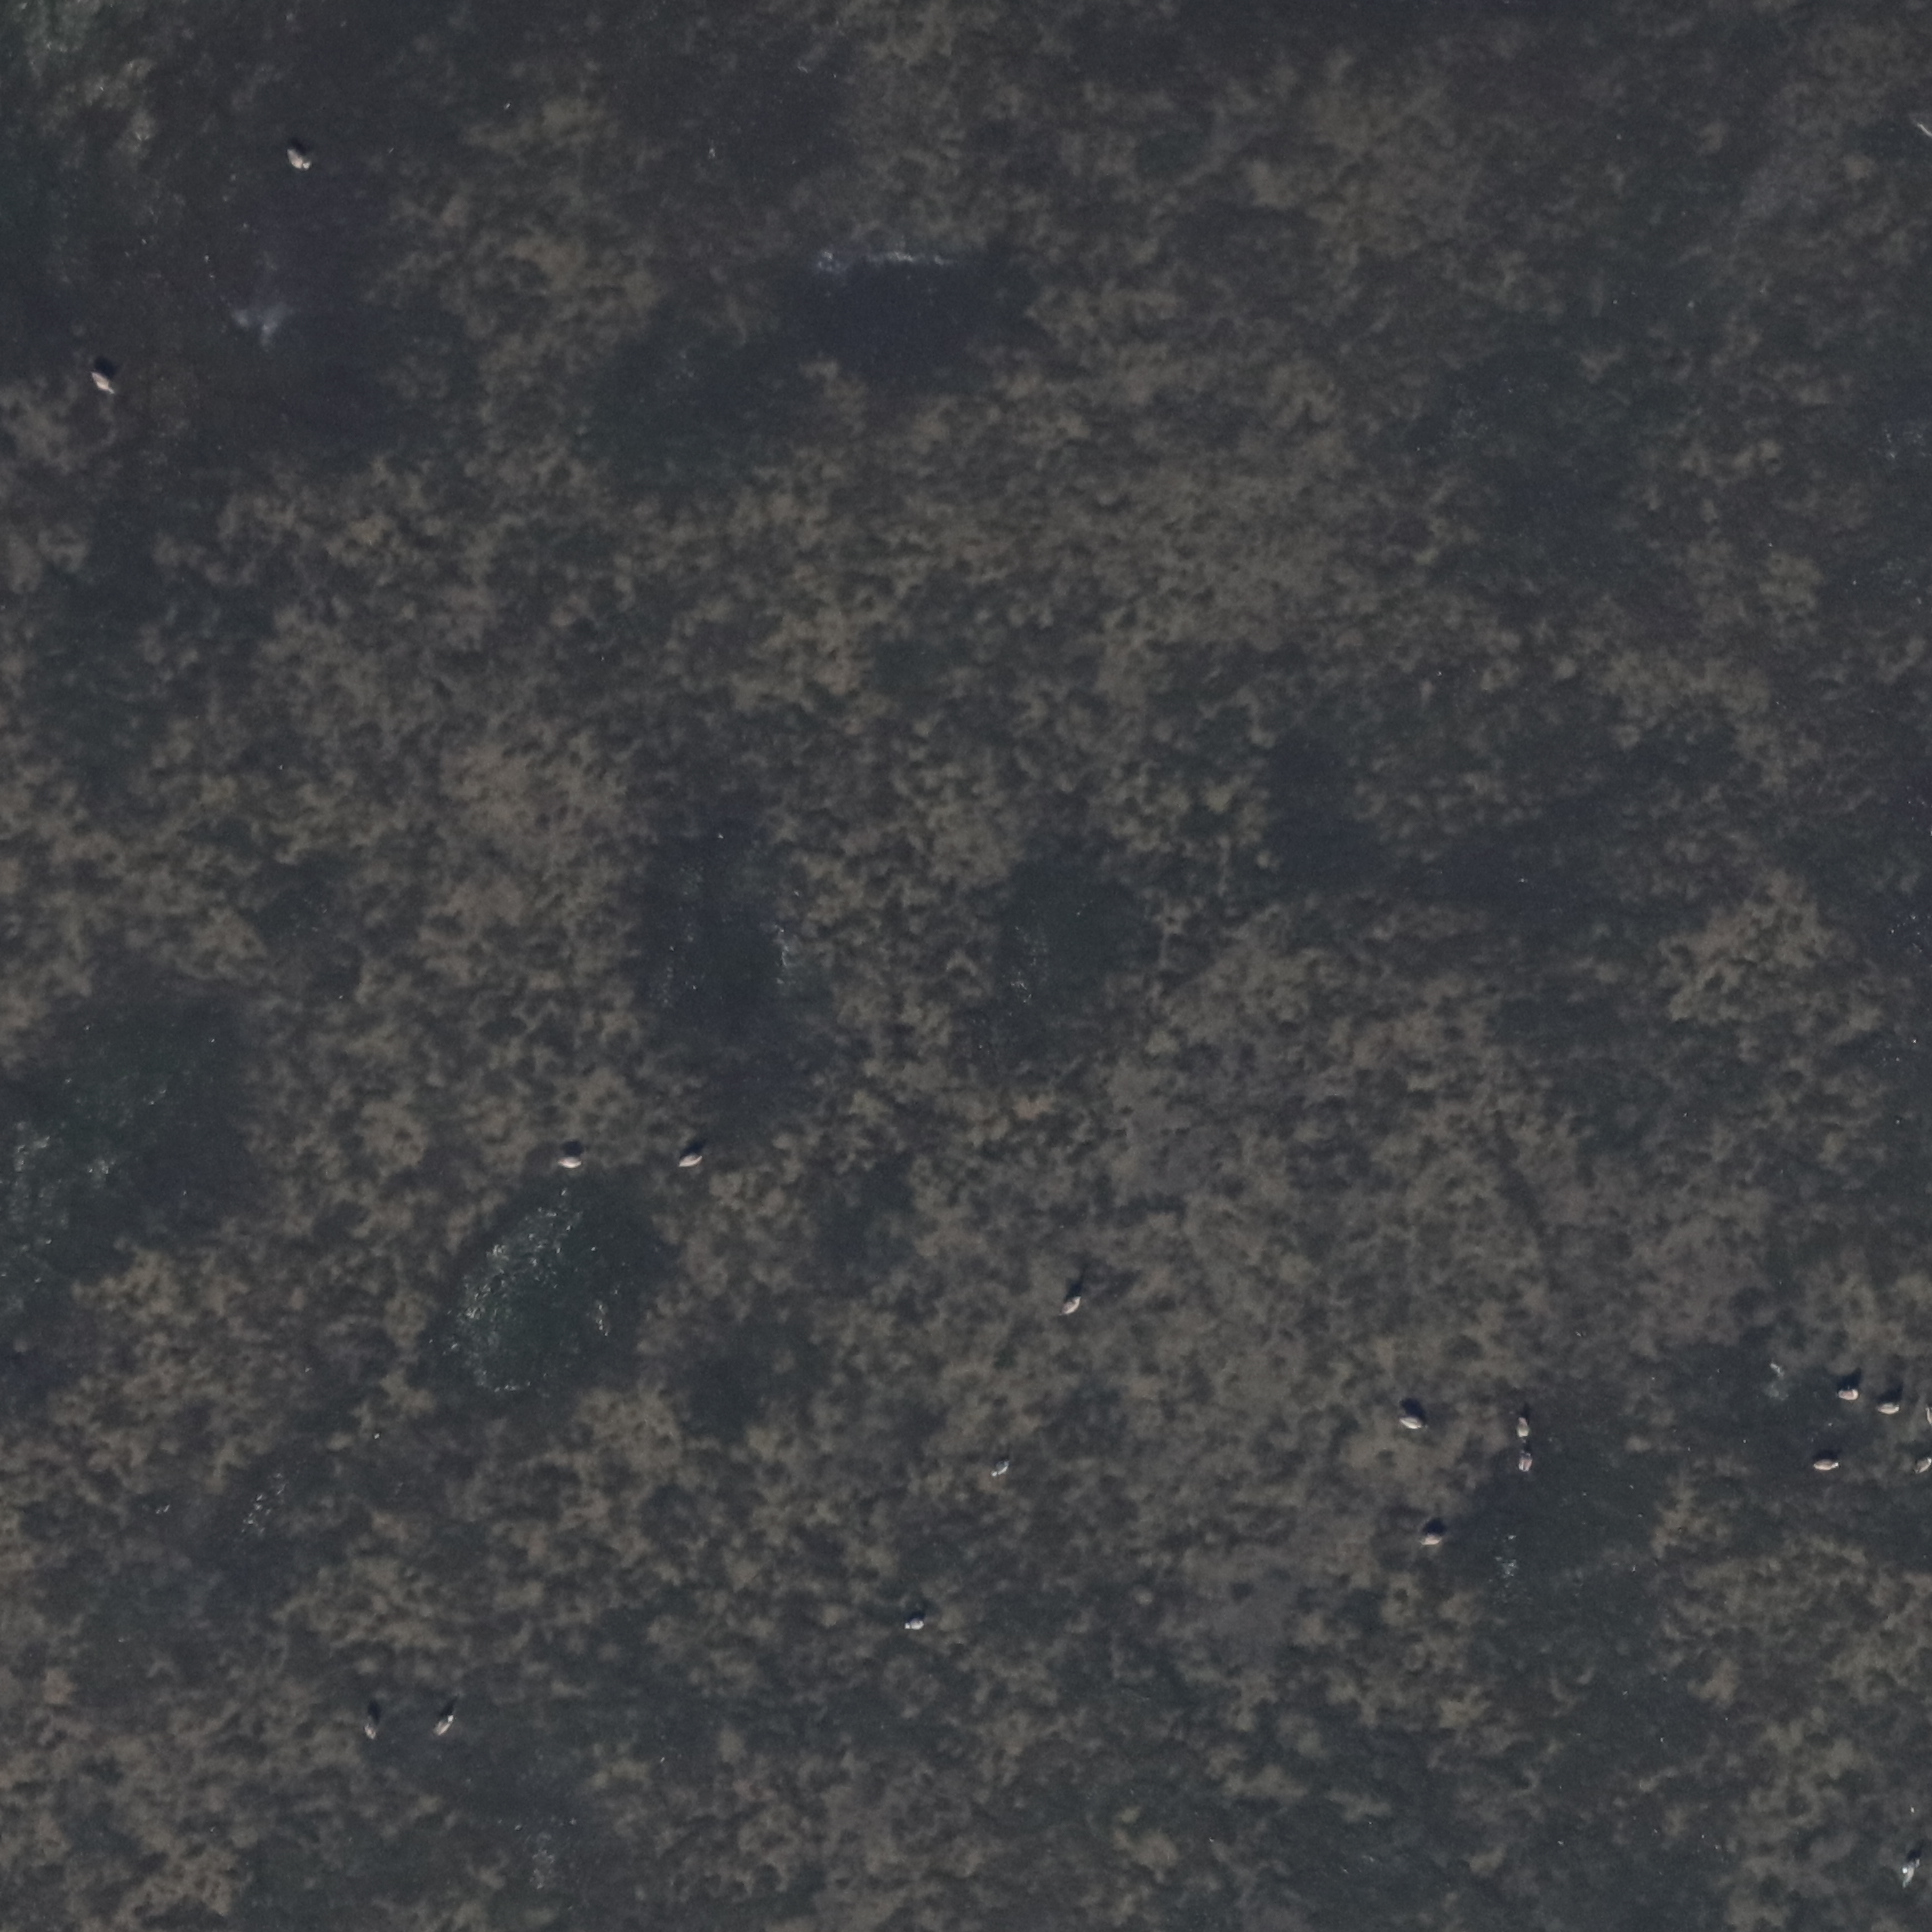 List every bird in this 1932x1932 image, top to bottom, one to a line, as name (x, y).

Canada goose (299, 162)
Canada goose (102, 382)
Canada goose (694, 1159)
Canada goose (573, 1163)
Canada goose (1070, 1305)
Canada goose (1846, 1394)
Canada goose (1887, 1406)
Canada goose (1411, 1421)
Canada goose (1523, 1426)
Canada goose (1526, 1462)
brant (1000, 1463)
Canada goose (1825, 1464)
Canada goose (1923, 1465)
Canada goose (1432, 1538)
brant (914, 1622)
Canada goose (442, 1724)
Canada goose (370, 1727)
brant (1909, 1870)